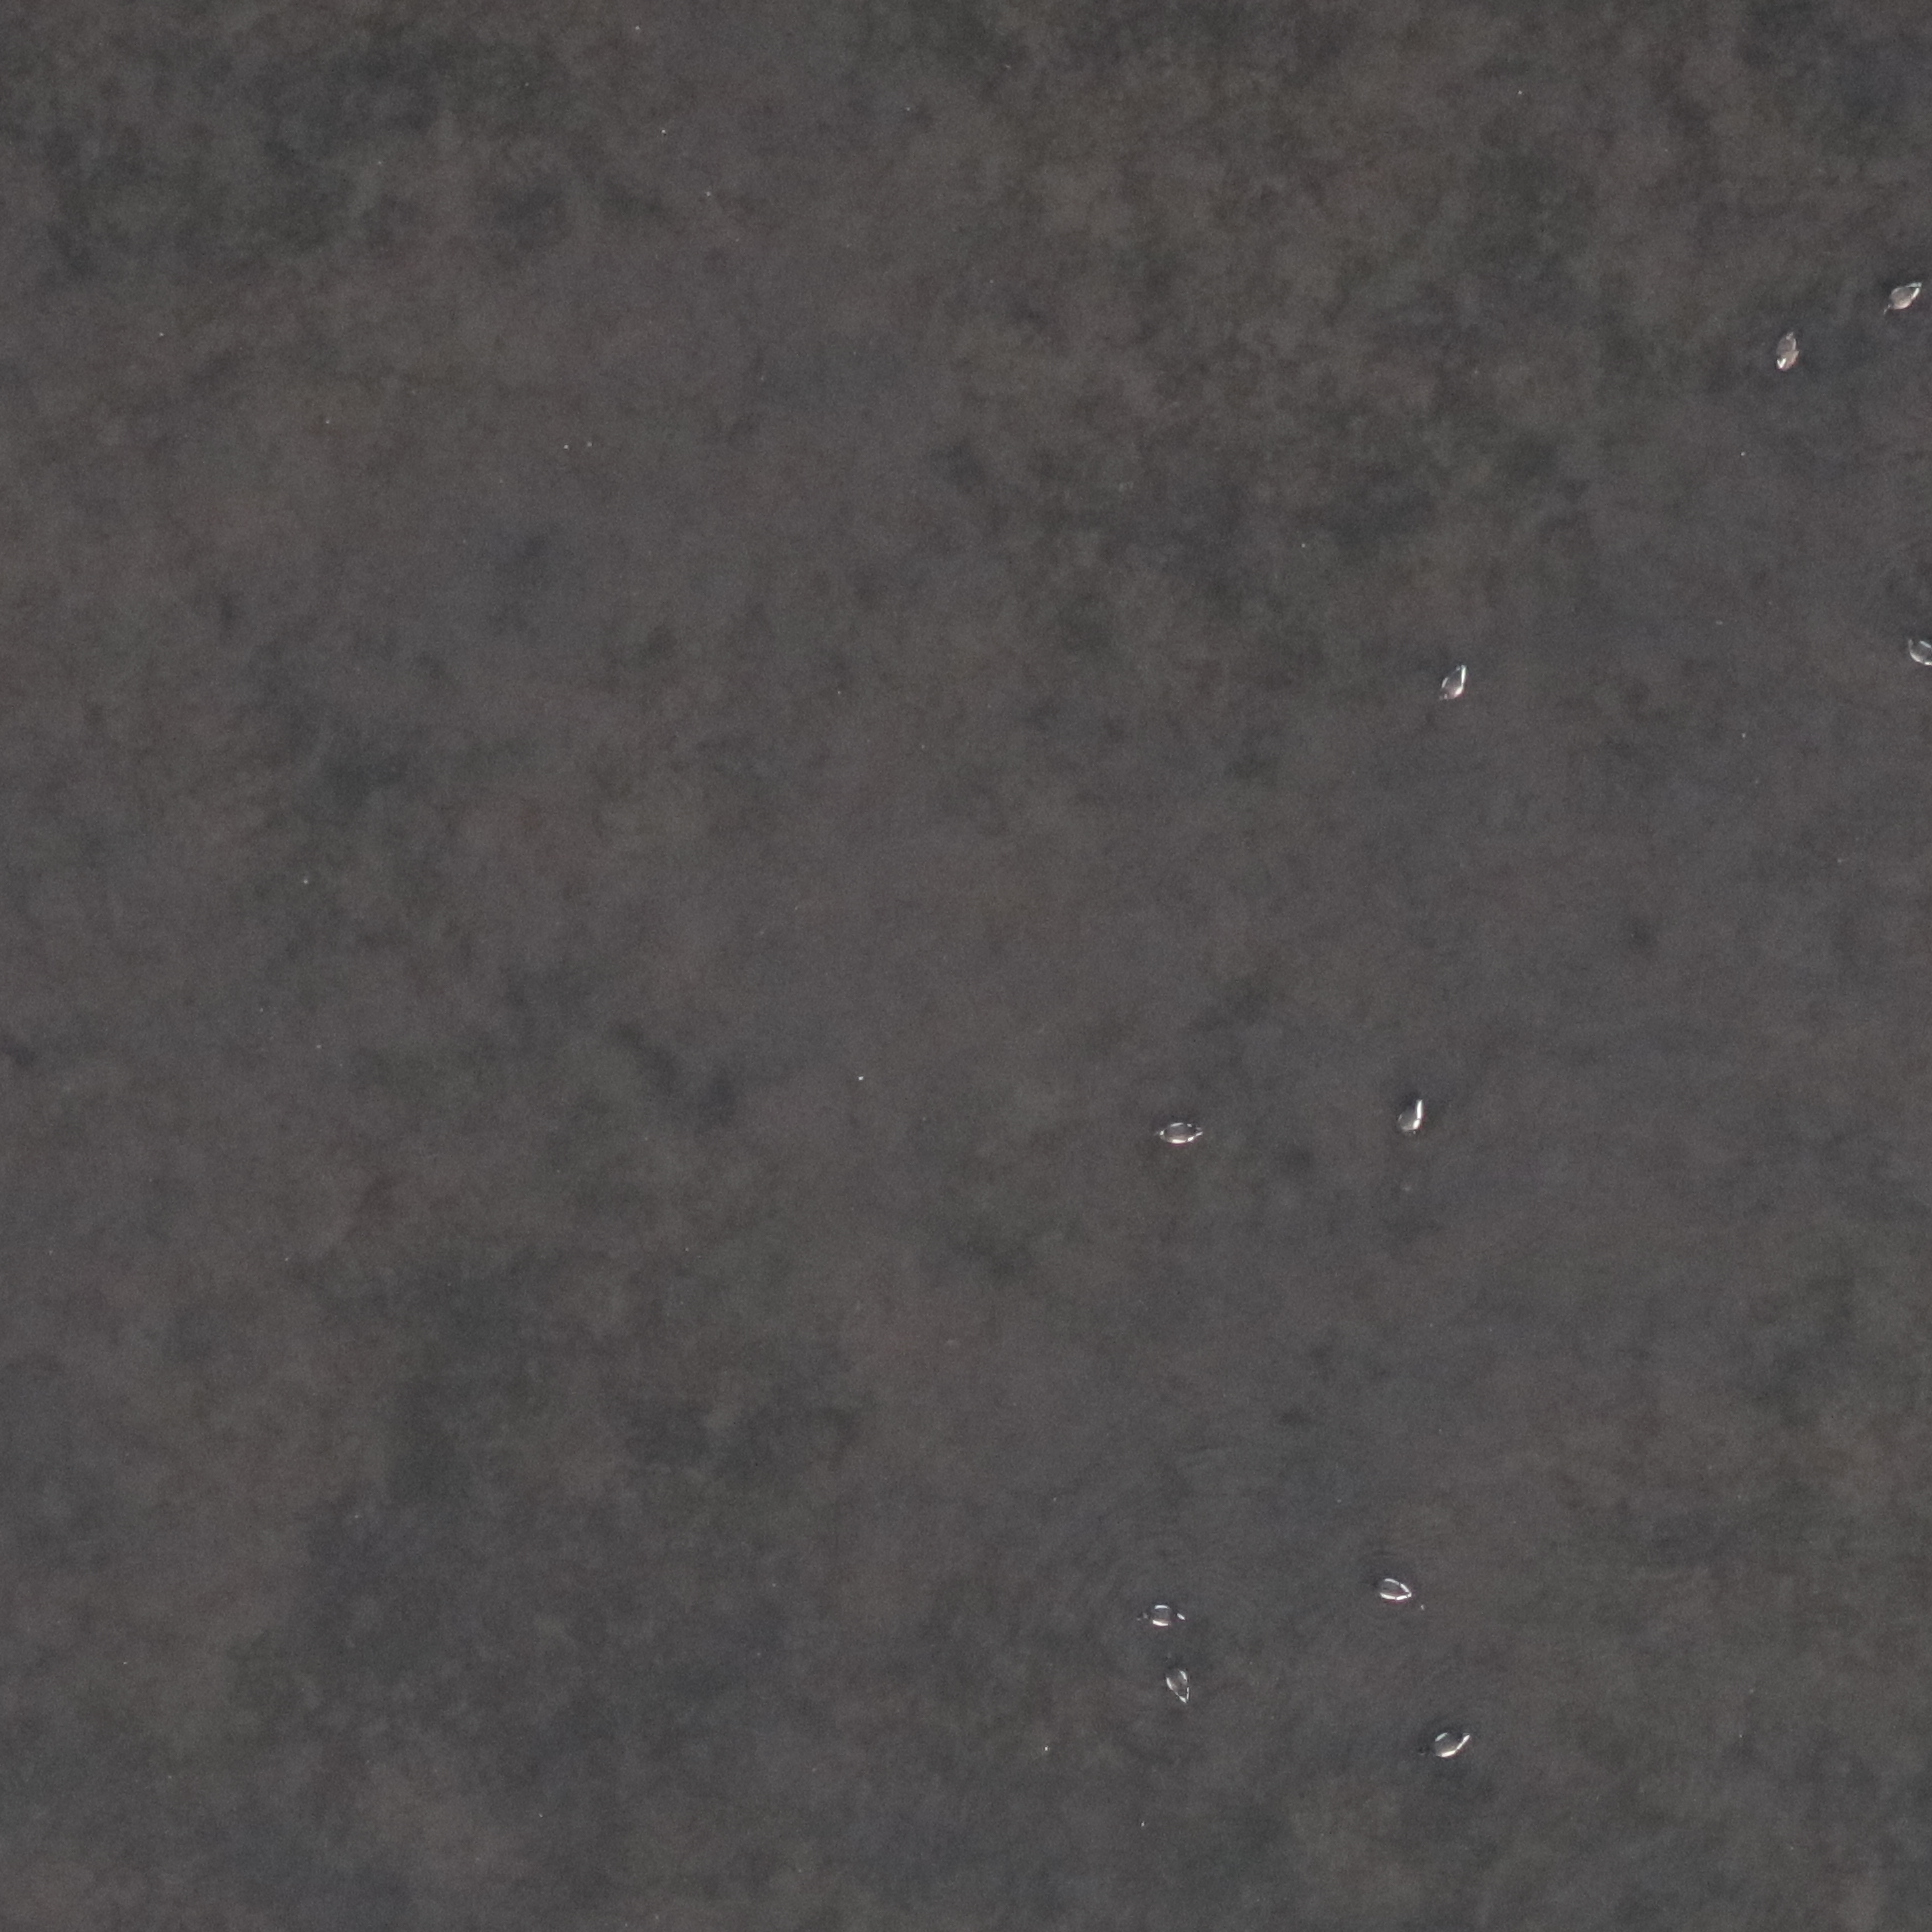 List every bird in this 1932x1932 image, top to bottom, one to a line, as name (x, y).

brant (1902, 296)
brant (1787, 352)
brant (1922, 652)
brant (1454, 683)
brant (1410, 1117)
brant (1178, 1131)
brant (1390, 1588)
brant (1164, 1615)
brant (1177, 1681)
brant (1446, 1743)